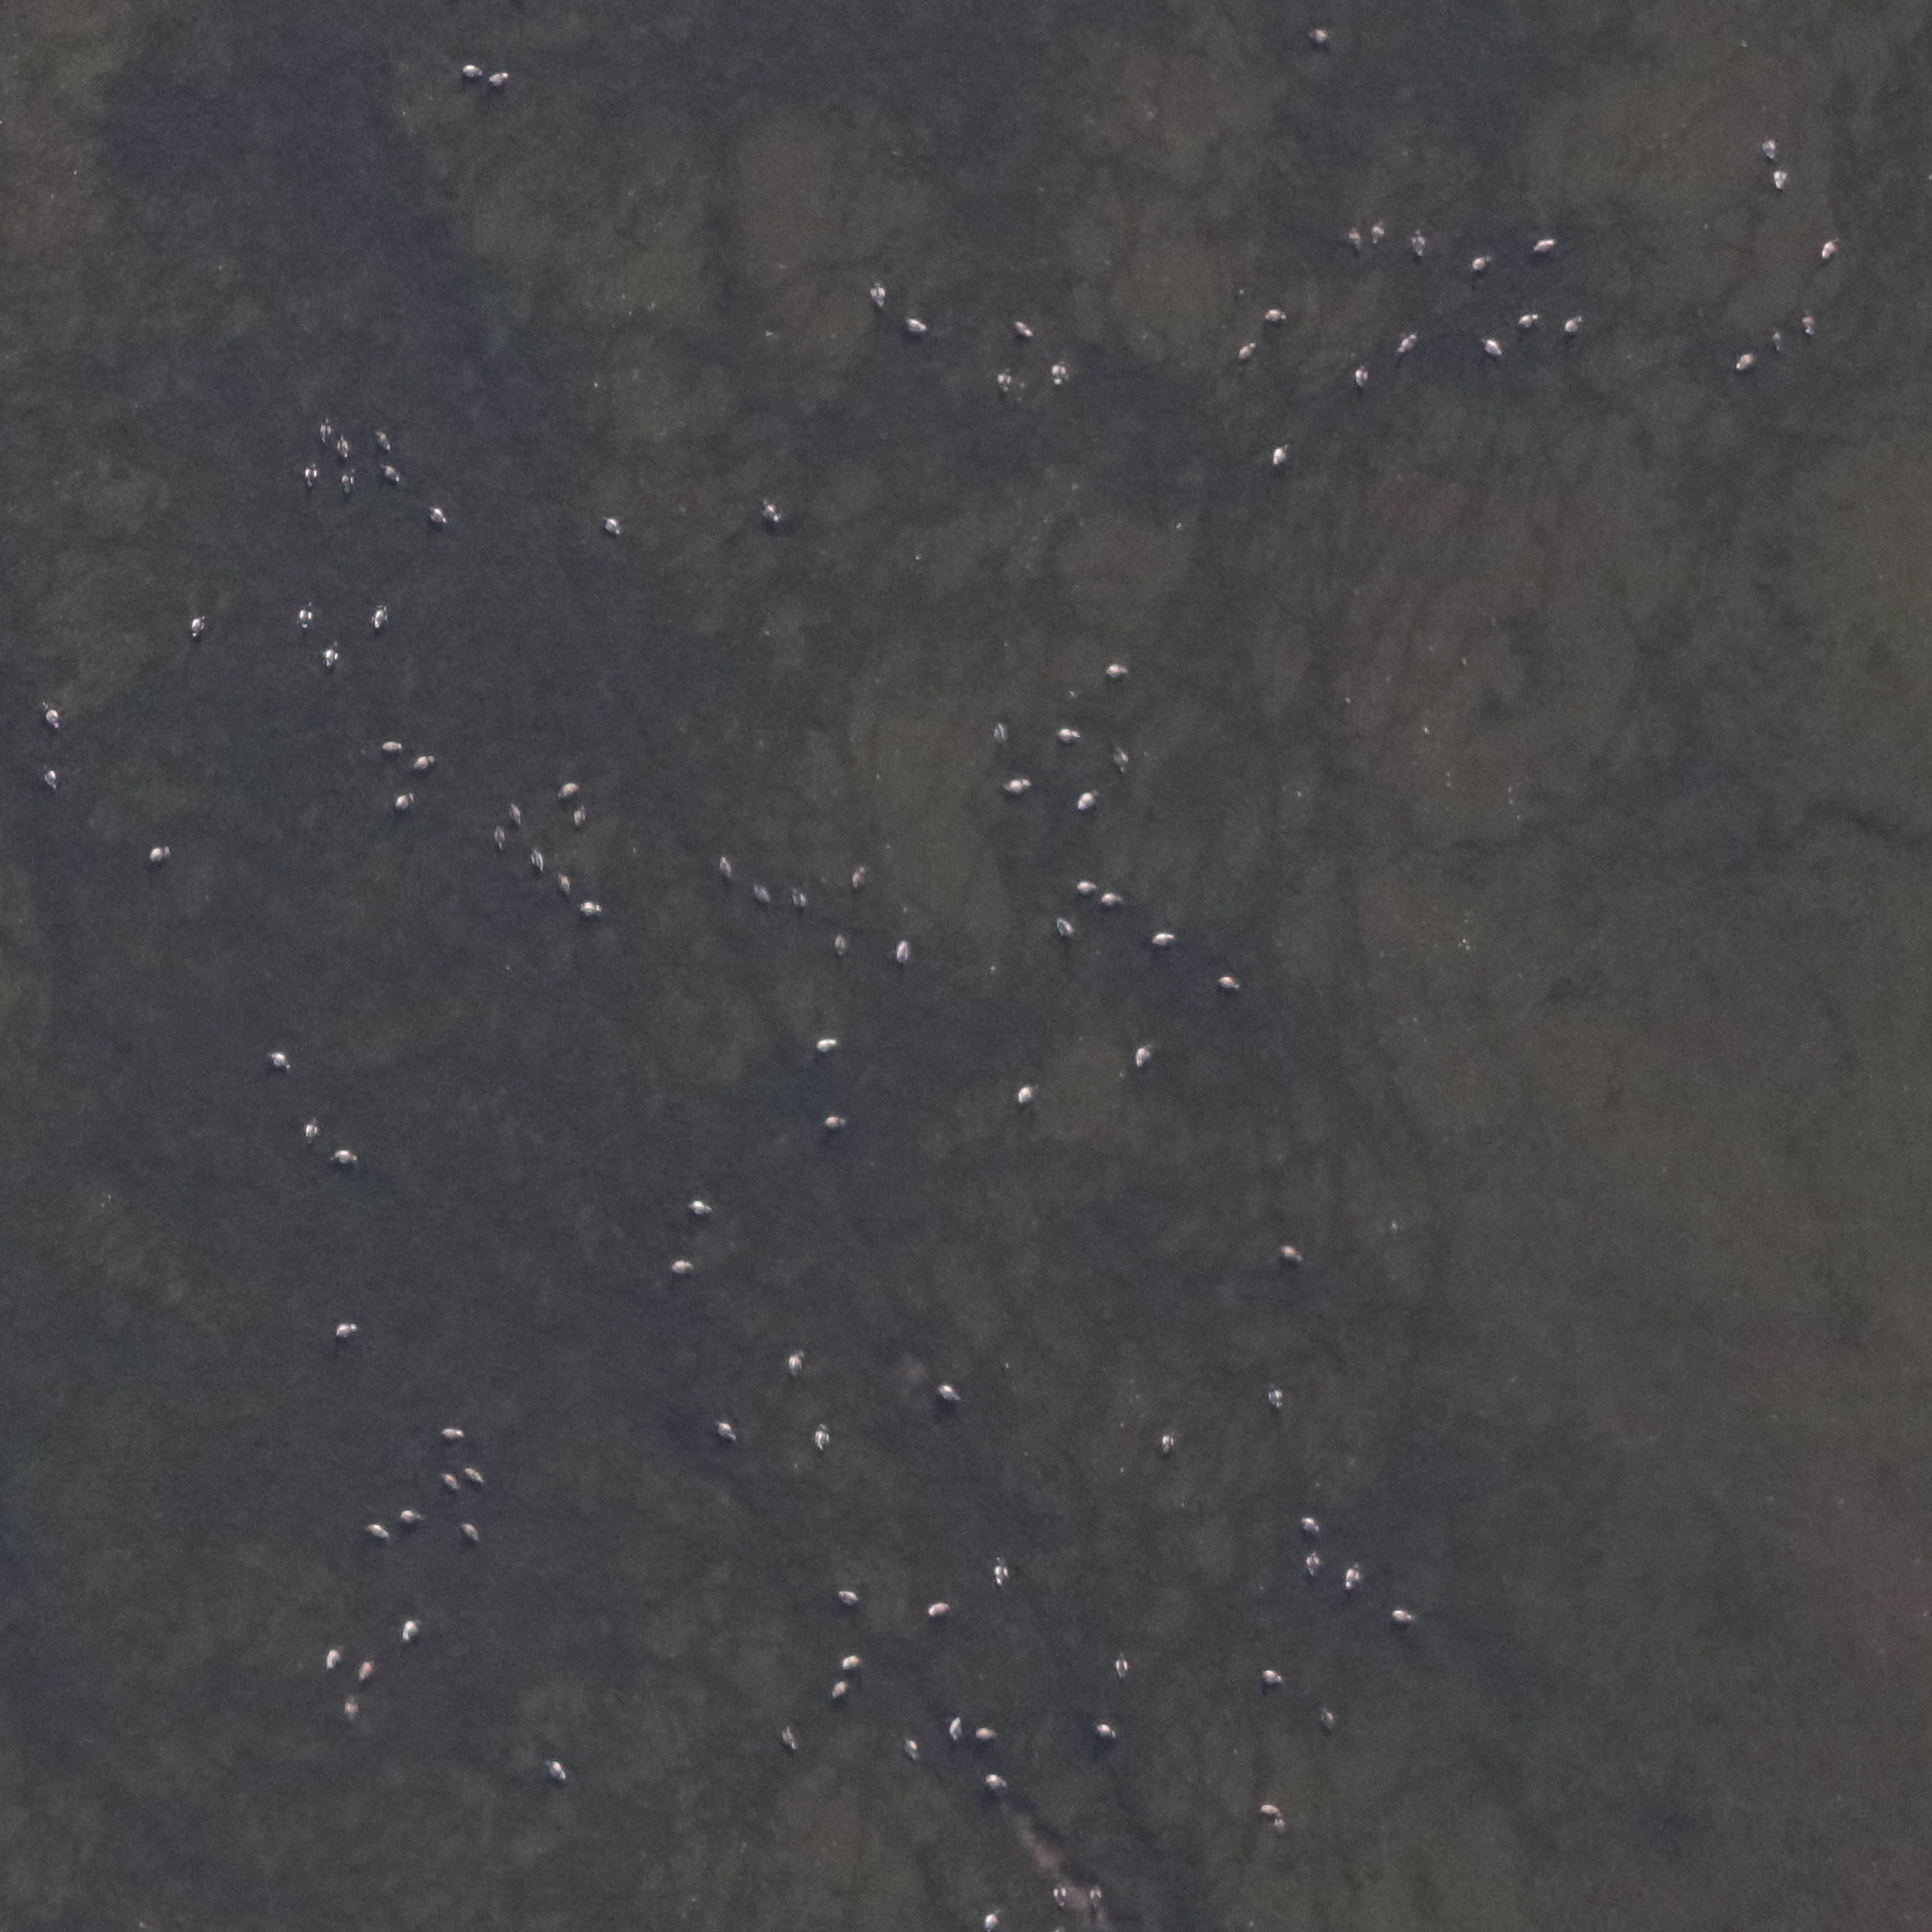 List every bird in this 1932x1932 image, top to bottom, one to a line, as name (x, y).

brant (1324, 35)
brant (471, 67)
brant (500, 91)
brant (1776, 152)
brant (1785, 181)
brant (1383, 229)
brant (1354, 234)
brant (1543, 245)
brant (1413, 246)
brant (1839, 251)
brant (1487, 265)
brant (875, 294)
brant (1274, 313)
brant (1816, 320)
brant (1530, 326)
brant (1581, 327)
brant (908, 328)
brant (1026, 332)
brant (1417, 334)
brant (1784, 345)
brant (1487, 351)
brant (1250, 355)
brant (1757, 362)
brant (1063, 378)
brant (1377, 381)
brant (1010, 382)
brant (331, 422)
brant (376, 440)
brant (344, 450)
brant (1284, 450)
brant (313, 465)
brant (388, 475)
brant (348, 482)
brant (434, 524)
brant (771, 525)
brant (602, 528)
brant (375, 619)
brant (308, 620)
brant (193, 626)
brant (327, 653)
brant (1117, 673)
brant (48, 716)
brant (1004, 729)
brant (1073, 732)
brant (390, 746)
brant (1117, 747)
brant (423, 763)
brant (1018, 776)
brant (44, 787)
brant (566, 791)
brant (408, 806)
brant (1084, 807)
brant (518, 818)
brant (577, 824)
brant (505, 844)
brant (153, 857)
brant (540, 865)
brant (728, 868)
brant (570, 882)
brant (1090, 882)
brant (863, 883)
brant (807, 904)
brant (1108, 905)
brant (757, 906)
brant (599, 916)
brant (1162, 935)
brant (1069, 936)
brant (839, 944)
brant (898, 953)
brant (1225, 978)
brant (823, 1048)
brant (274, 1053)
brant (1144, 1058)
brant (1025, 1104)
brant (839, 1129)
brant (318, 1133)
brant (348, 1158)
brant (704, 1208)
brant (1296, 1254)
brant (684, 1263)
brant (346, 1322)
brant (800, 1364)
brant (950, 1397)
brant (1284, 1403)
brant (720, 1427)
brant (452, 1435)
brant (819, 1445)
brant (1170, 1445)
brant (480, 1473)
brant (455, 1484)
brant (420, 1514)
brant (1315, 1527)
brant (379, 1531)
brant (473, 1542)
brant (1322, 1562)
brant (1000, 1573)
brant (1354, 1578)
brant (858, 1601)
brant (1408, 1608)
brant (946, 1612)
brant (416, 1628)
brant (333, 1661)
brant (1123, 1662)
brant (860, 1666)
brant (363, 1670)
brant (1282, 1670)
brant (839, 1696)
brant (355, 1698)
brant (1333, 1719)
brant (958, 1731)
brant (800, 1737)
brant (1105, 1738)
brant (995, 1741)
brant (911, 1748)
brant (555, 1770)
brant (1000, 1783)
brant (1274, 1811)
brant (1280, 1826)
brant (1098, 1896)
brant (1068, 1901)
brant (986, 1920)